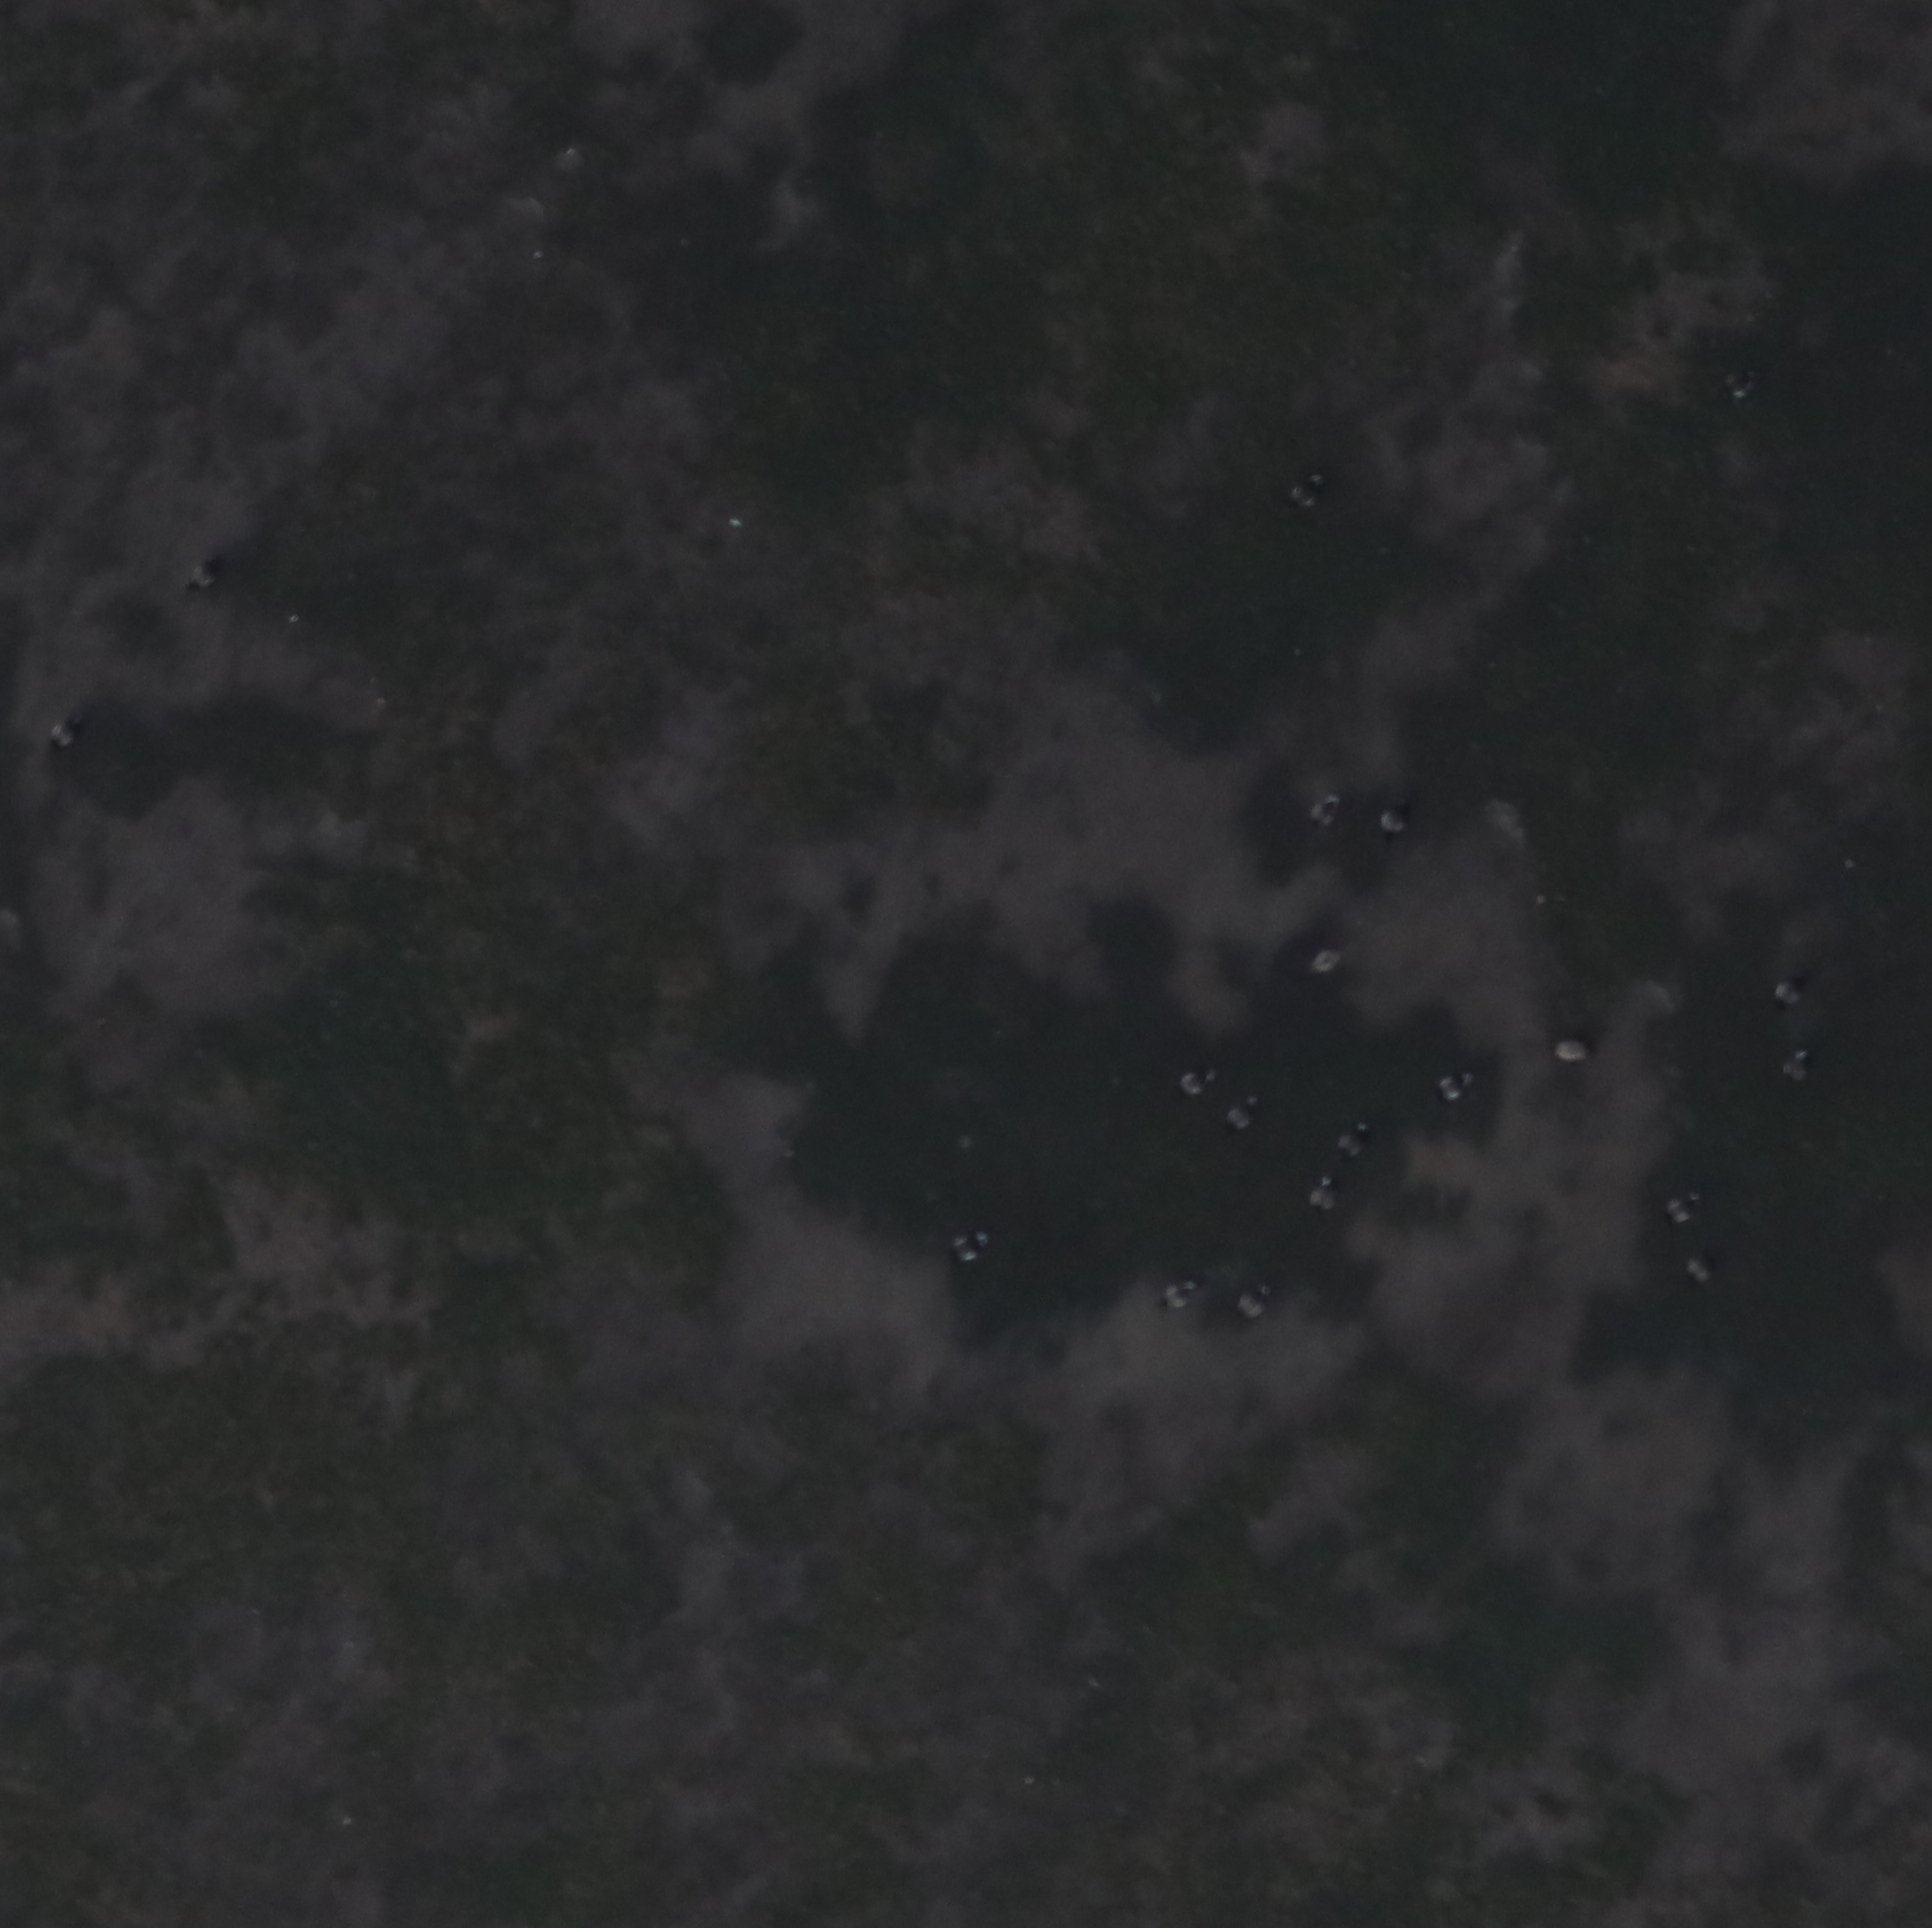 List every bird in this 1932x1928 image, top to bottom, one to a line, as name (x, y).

brant (1737, 387)
brant (1307, 492)
brant (204, 582)
brant (69, 737)
brant (1322, 818)
brant (1393, 827)
brant (1325, 958)
brant (1784, 991)
brant (1575, 1052)
brant (1790, 1068)
brant (1447, 1079)
brant (1195, 1081)
brant (1243, 1111)
brant (1353, 1143)
brant (1321, 1196)
brant (1682, 1209)
brant (967, 1246)
brant (1702, 1271)
brant (1173, 1301)
brant (1239, 1307)